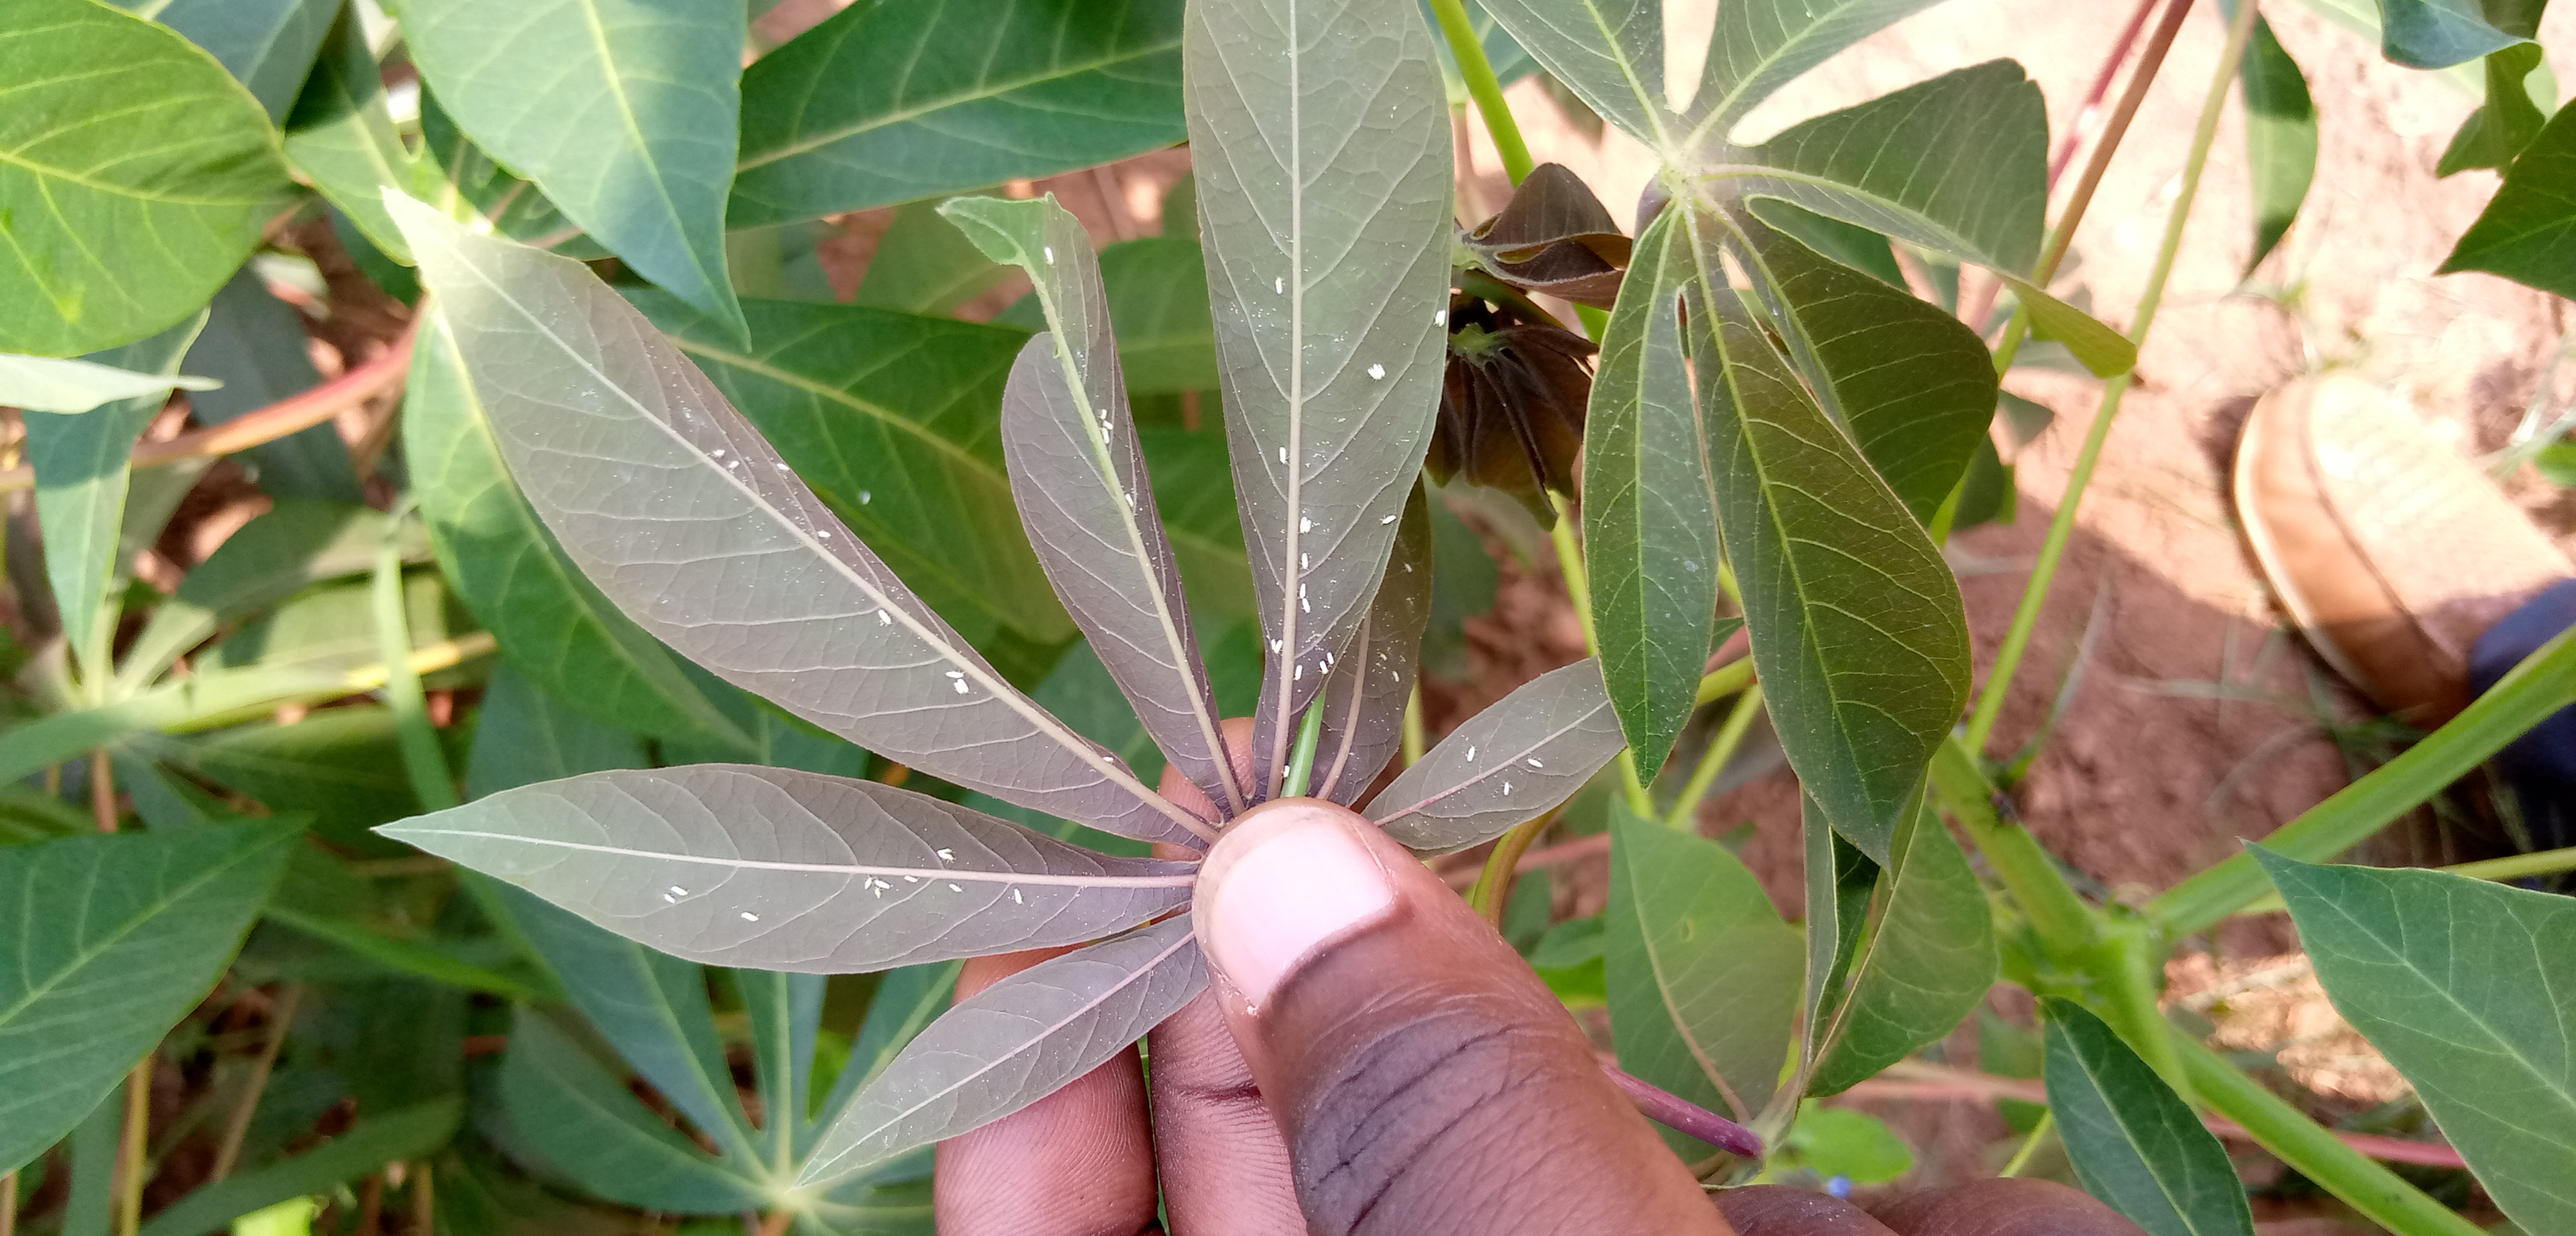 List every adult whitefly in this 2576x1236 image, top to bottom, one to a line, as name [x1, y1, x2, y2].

whitefly [1041, 243, 1058, 269]
whitefly [1273, 274, 1286, 299]
whitefly [1432, 308, 1439, 328]
whitefly [1439, 309, 1448, 330]
whitefly [1367, 362, 1388, 381]
whitefly [1097, 406, 1111, 420]
whitefly [1100, 419, 1116, 431]
whitefly [1099, 426, 1112, 447]
whitefly [1275, 443, 1290, 467]
whitefly [710, 446, 726, 459]
whitefly [728, 459, 741, 473]
whitefly [773, 462, 792, 473]
whitefly [1123, 491, 1137, 510]
whitefly [1378, 511, 1397, 529]
whitefly [1296, 512, 1314, 536]
whitefly [814, 528, 833, 541]
whitefly [1298, 550, 1313, 570]
whitefly [1401, 559, 1416, 575]
whitefly [1297, 580, 1309, 598]
whitefly [1300, 597, 1314, 615]
whitefly [875, 606, 897, 630]
whitefly [1269, 636, 1278, 650]
whitefly [1274, 637, 1283, 654]
whitefly [1324, 649, 1340, 668]
whitefly [1378, 652, 1387, 663]
whitefly [1316, 658, 1332, 676]
whitefly [1292, 663, 1304, 682]
whitefly [941, 667, 965, 679]
whitefly [1391, 669, 1405, 683]
whitefly [956, 677, 972, 694]
whitefly [1461, 740, 1478, 765]
whitefly [1099, 753, 1115, 765]
whitefly [1523, 754, 1548, 772]
whitefly [1280, 759, 1294, 780]
whitefly [1497, 776, 1514, 800]
whitefly [934, 846, 956, 863]
whitefly [864, 873, 873, 891]
whitefly [901, 873, 920, 886]
whitefly [872, 877, 893, 892]
whitefly [947, 879, 964, 895]
whitefly [668, 883, 690, 899]
whitefly [873, 886, 882, 901]
whitefly [1012, 886, 1025, 906]
whitefly [662, 892, 677, 906]
whitefly [737, 910, 761, 924]